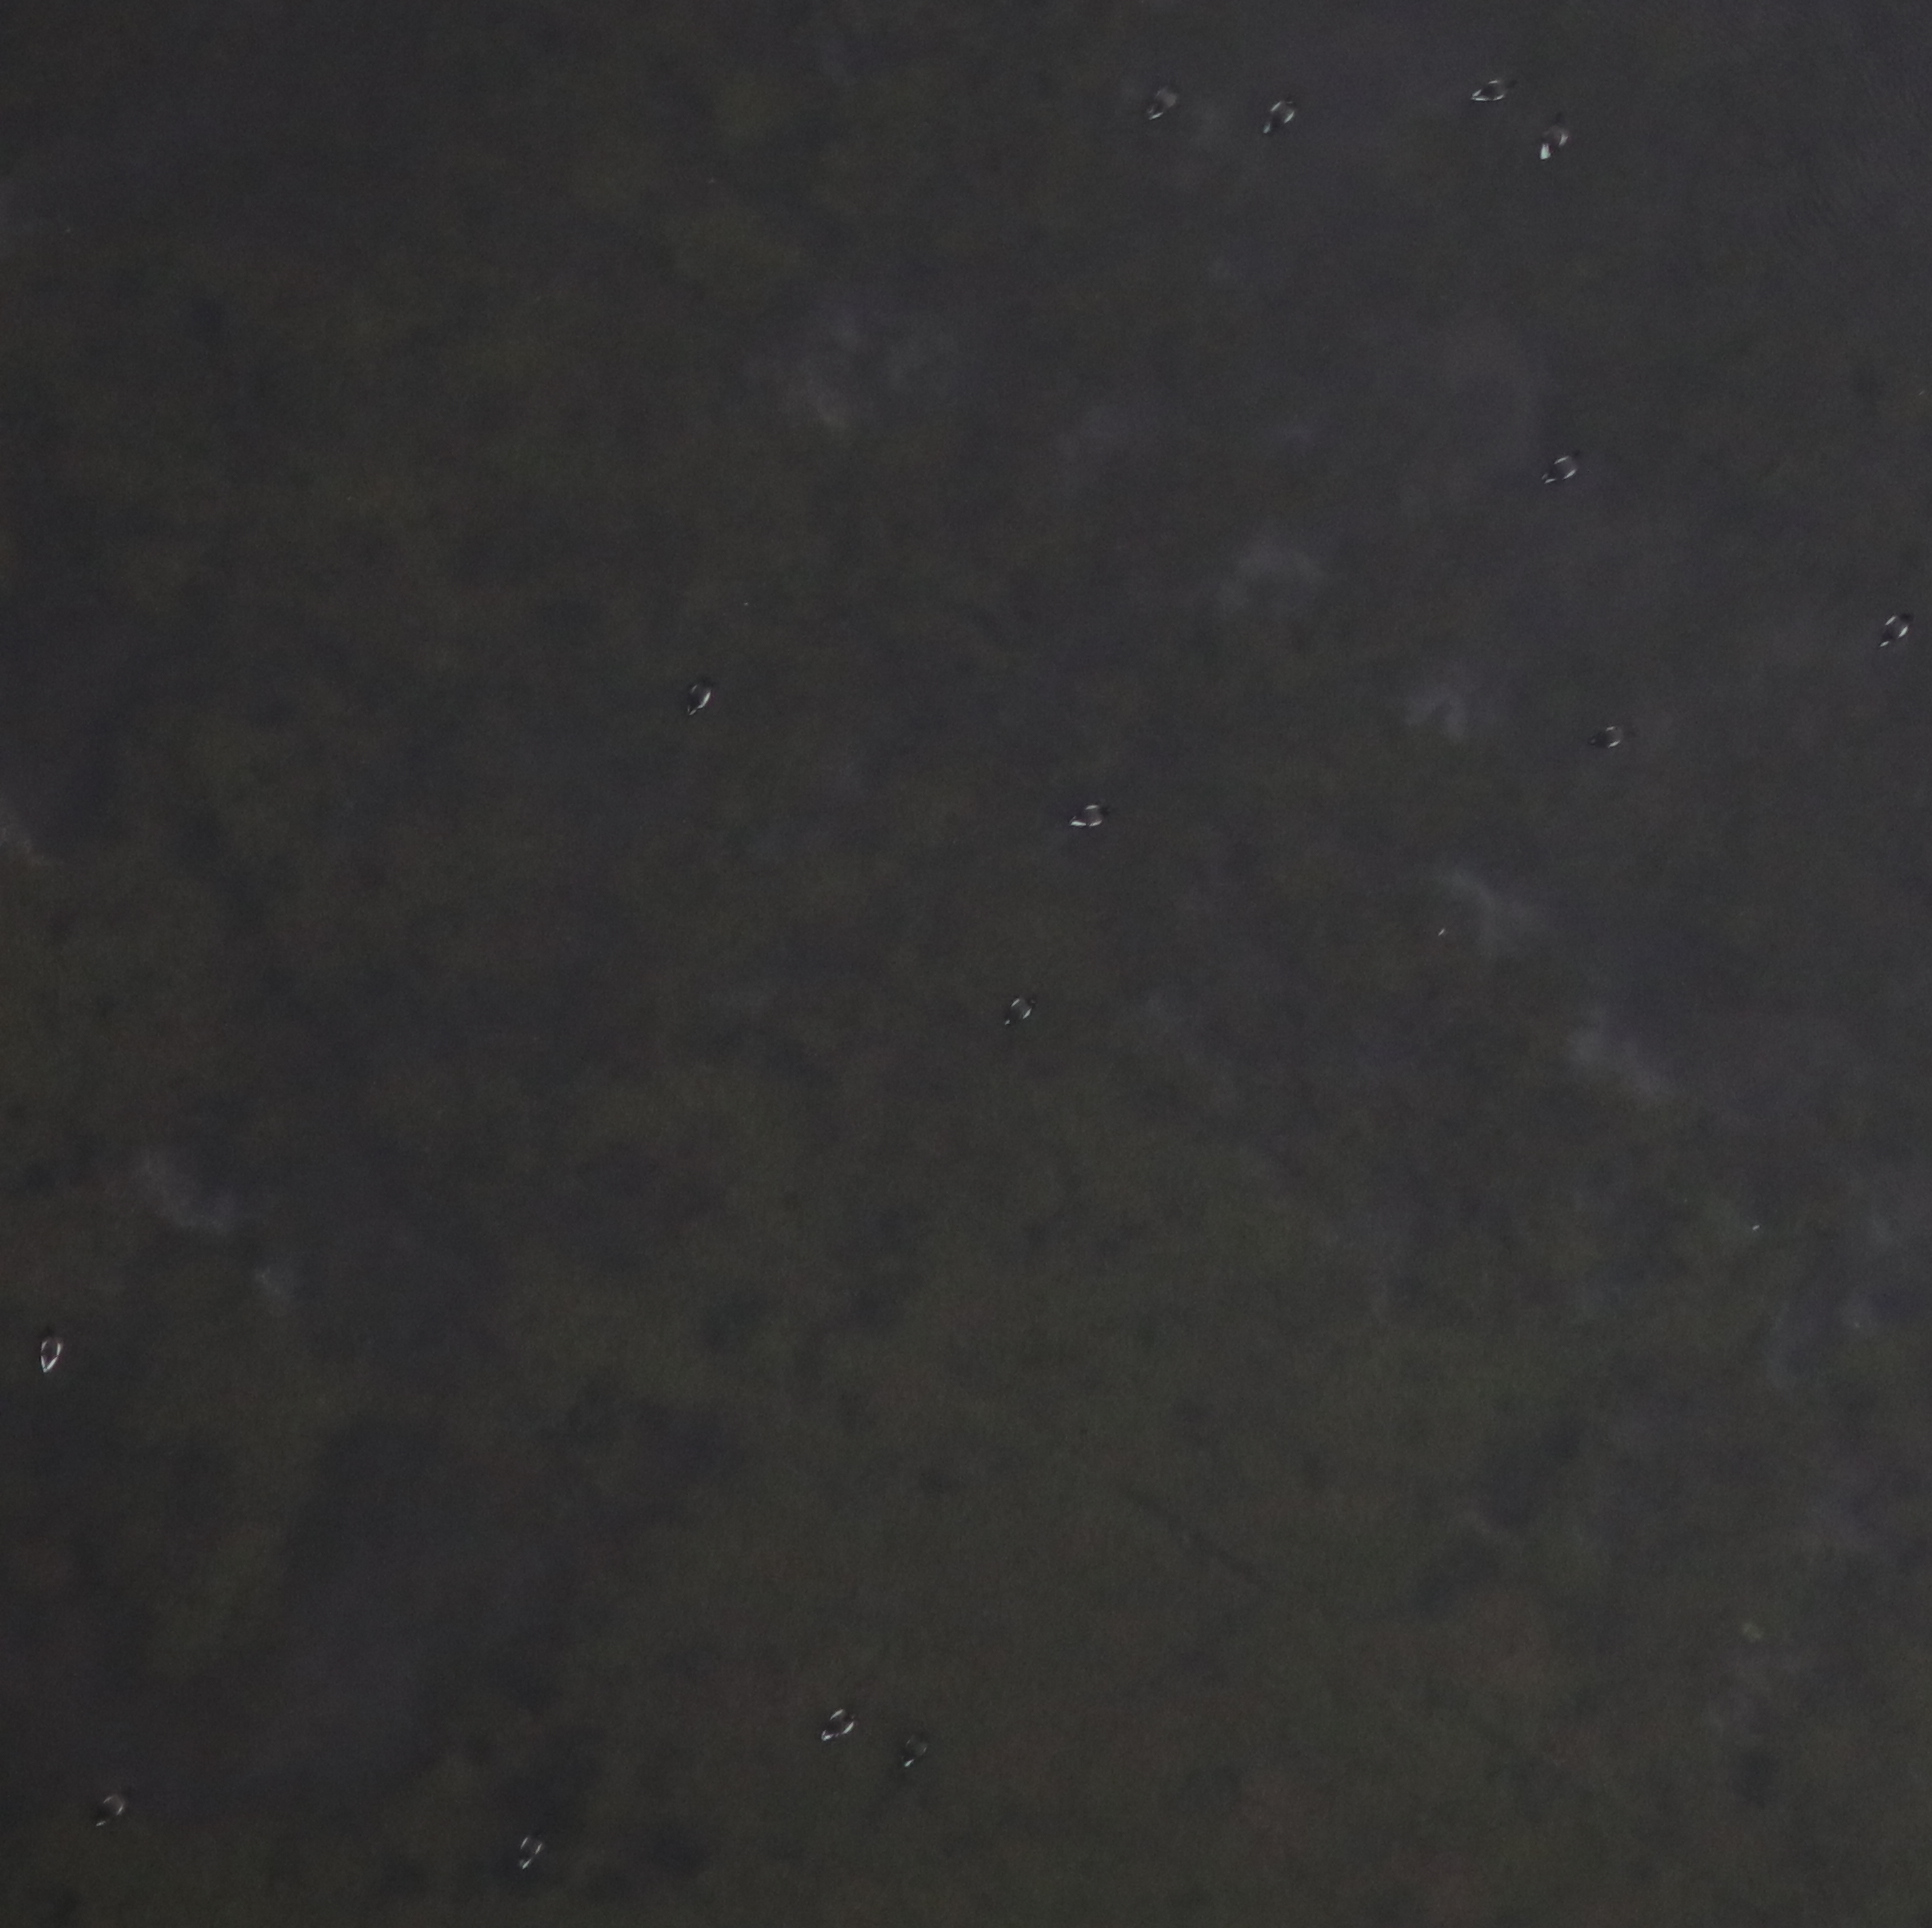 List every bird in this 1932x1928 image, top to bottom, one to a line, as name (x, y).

brant (1499, 92)
brant (1163, 106)
brant (1280, 115)
brant (1555, 144)
brant (1564, 468)
brant (1902, 625)
brant (699, 694)
brant (1612, 735)
brant (1091, 814)
brant (1020, 1010)
brant (51, 1351)
brant (841, 1725)
brant (916, 1748)
brant (108, 1808)
brant (529, 1848)